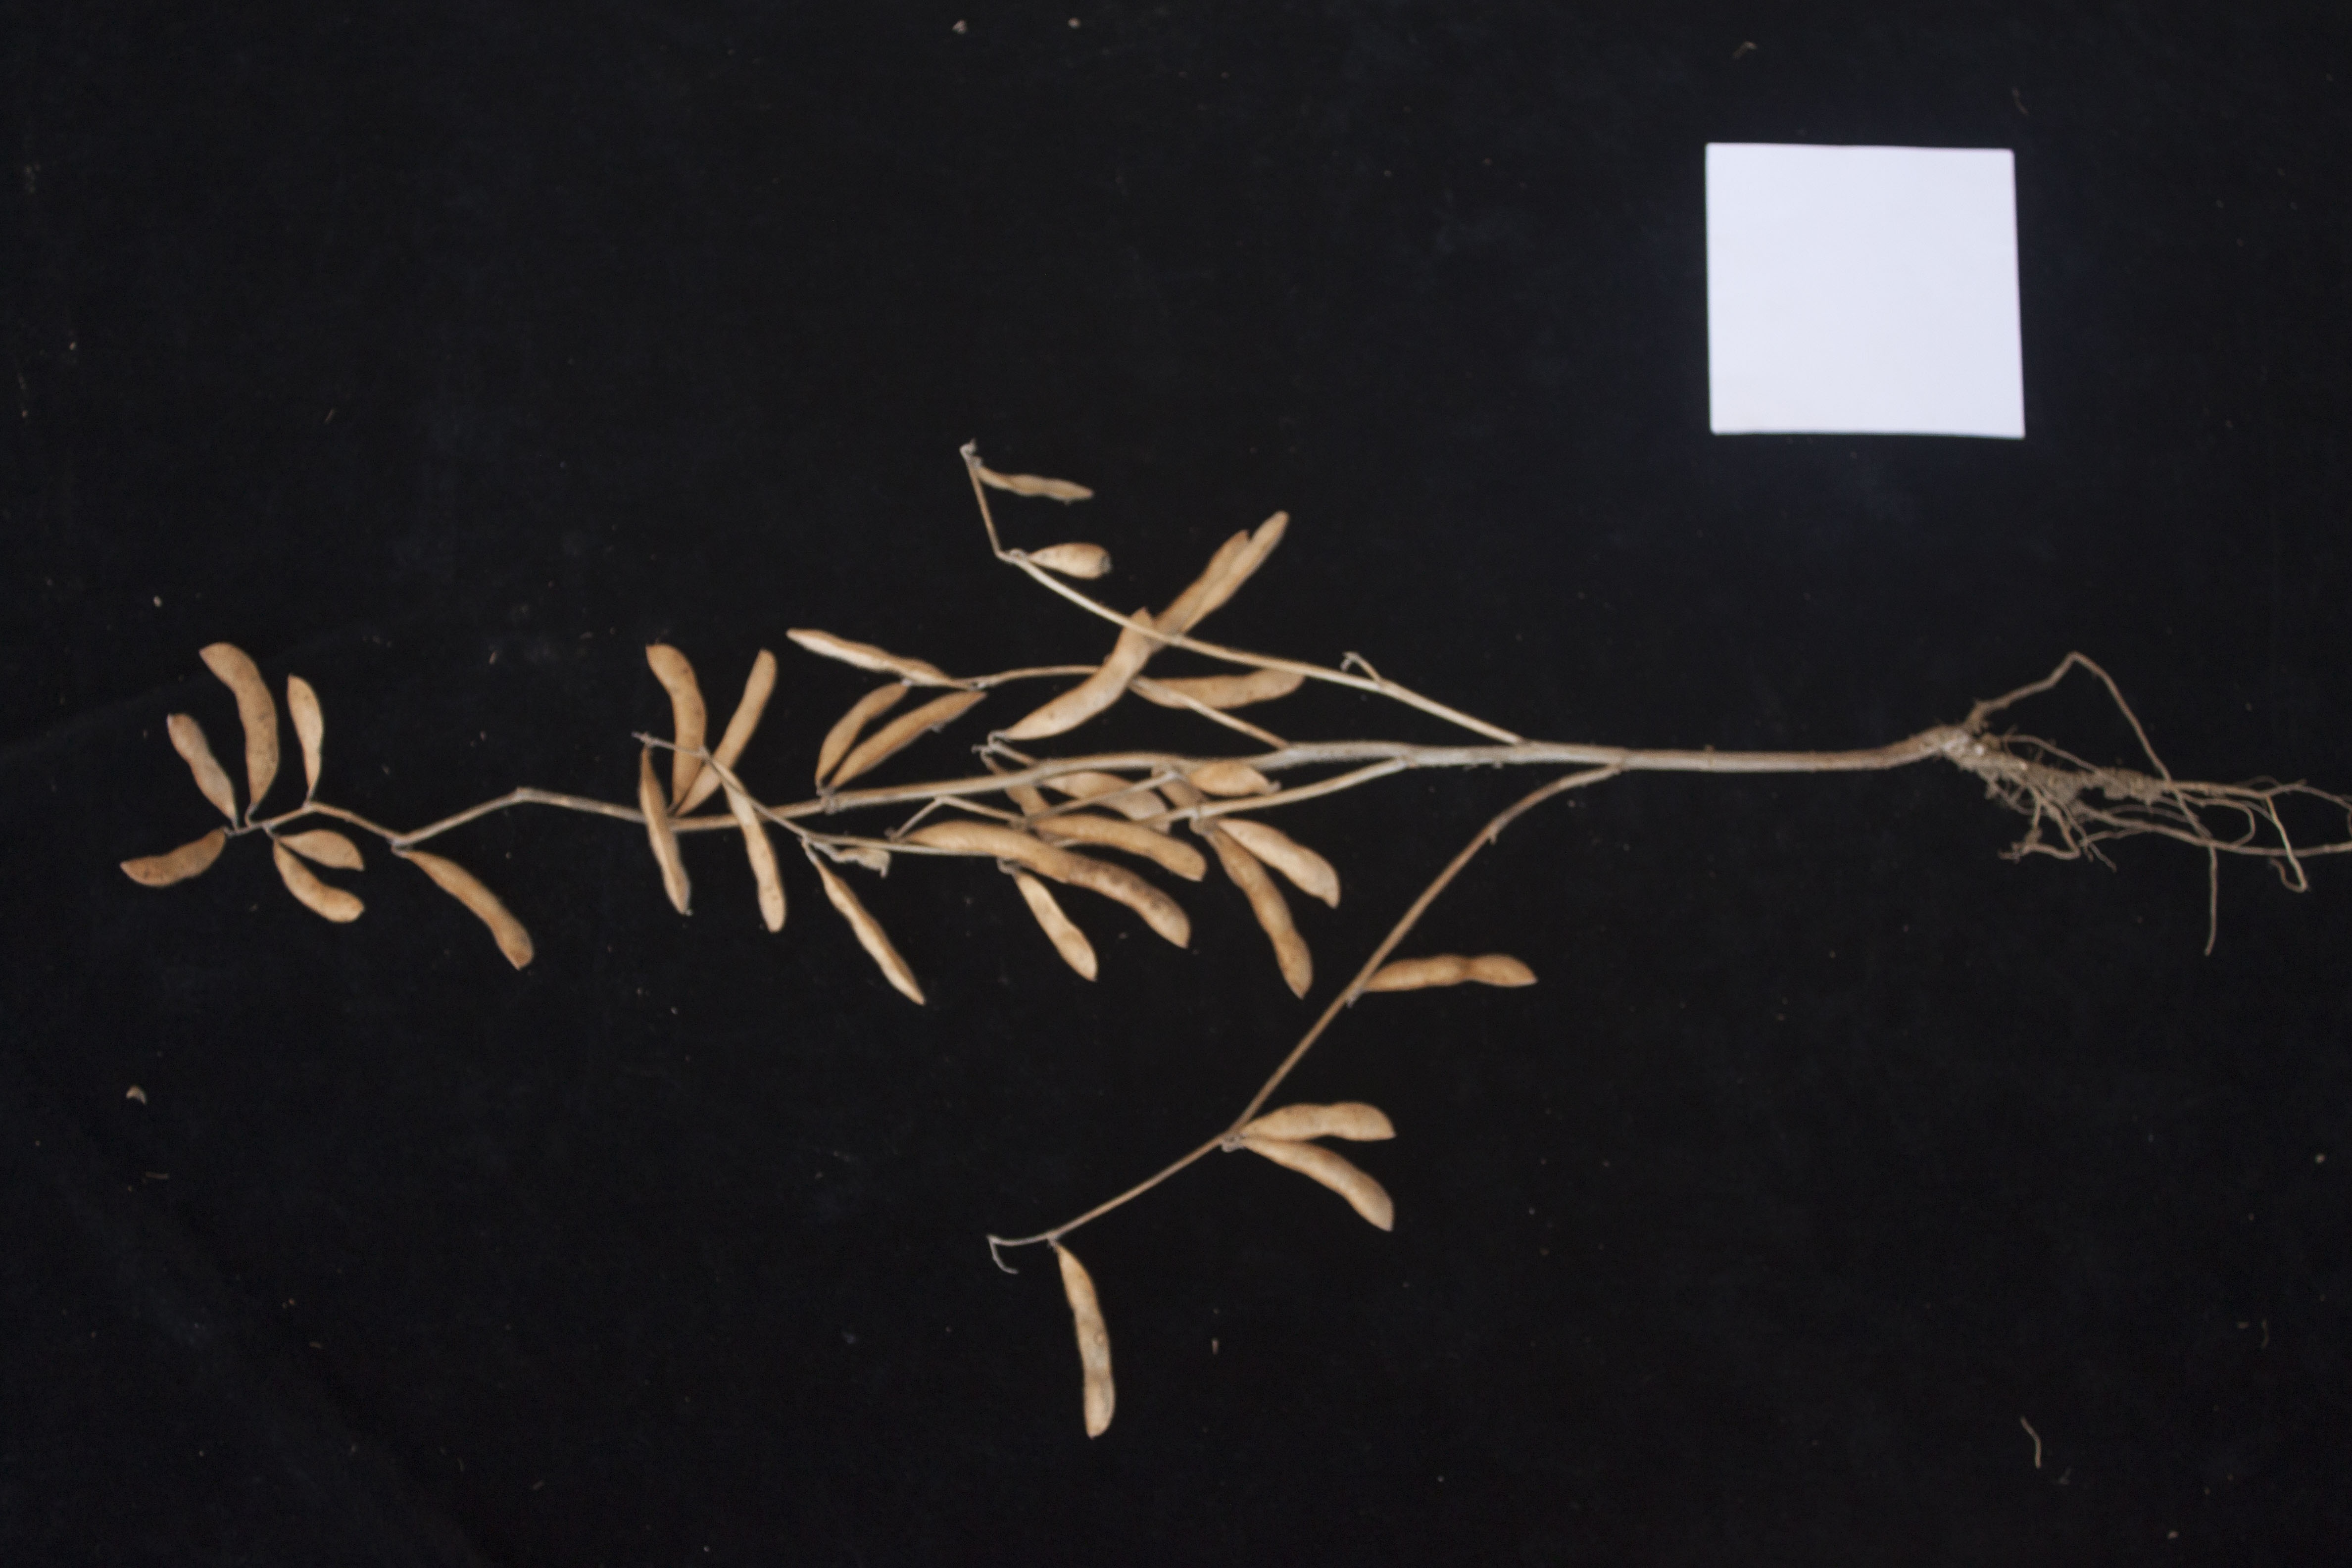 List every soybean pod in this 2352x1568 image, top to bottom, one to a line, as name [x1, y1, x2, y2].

soybean pod [963, 450, 1094, 500]
soybean pod [1142, 514, 1287, 649]
soybean pod [1117, 532, 1248, 669]
soybean pod [1025, 546, 1109, 578]
soybean pod [991, 610, 1153, 740]
soybean pod [786, 630, 977, 689]
soybean pod [199, 643, 276, 816]
soybean pod [649, 644, 706, 821]
soybean pod [673, 652, 774, 820]
soybean pod [1110, 661, 1305, 709]
soybean pod [287, 677, 320, 811]
soybean pod [814, 683, 906, 788]
soybean pod [824, 693, 983, 792]
soybean pod [165, 713, 240, 832]
soybean pod [639, 747, 689, 917]
soybean pod [1010, 755, 1170, 846]
soybean pod [708, 760, 783, 933]
soybean pod [1167, 762, 1278, 797]
soybean pod [987, 766, 1054, 856]
soybean pod [1149, 766, 1253, 859]
soybean pod [1022, 817, 1207, 882]
soybean pod [1214, 822, 1338, 906]
soybean pod [1191, 824, 1312, 1000]
soybean pod [902, 826, 1191, 947]
soybean pod [119, 831, 226, 886]
soybean pod [277, 832, 361, 870]
soybean pod [805, 841, 922, 1004]
soybean pod [273, 846, 364, 922]
soybean pod [397, 853, 531, 969]
soybean pod [996, 865, 1096, 984]
soybean pod [1361, 954, 1533, 992]
soybean pod [1233, 1102, 1395, 1144]
soybean pod [1231, 1138, 1394, 1231]
soybean pod [1054, 1243, 1115, 1441]